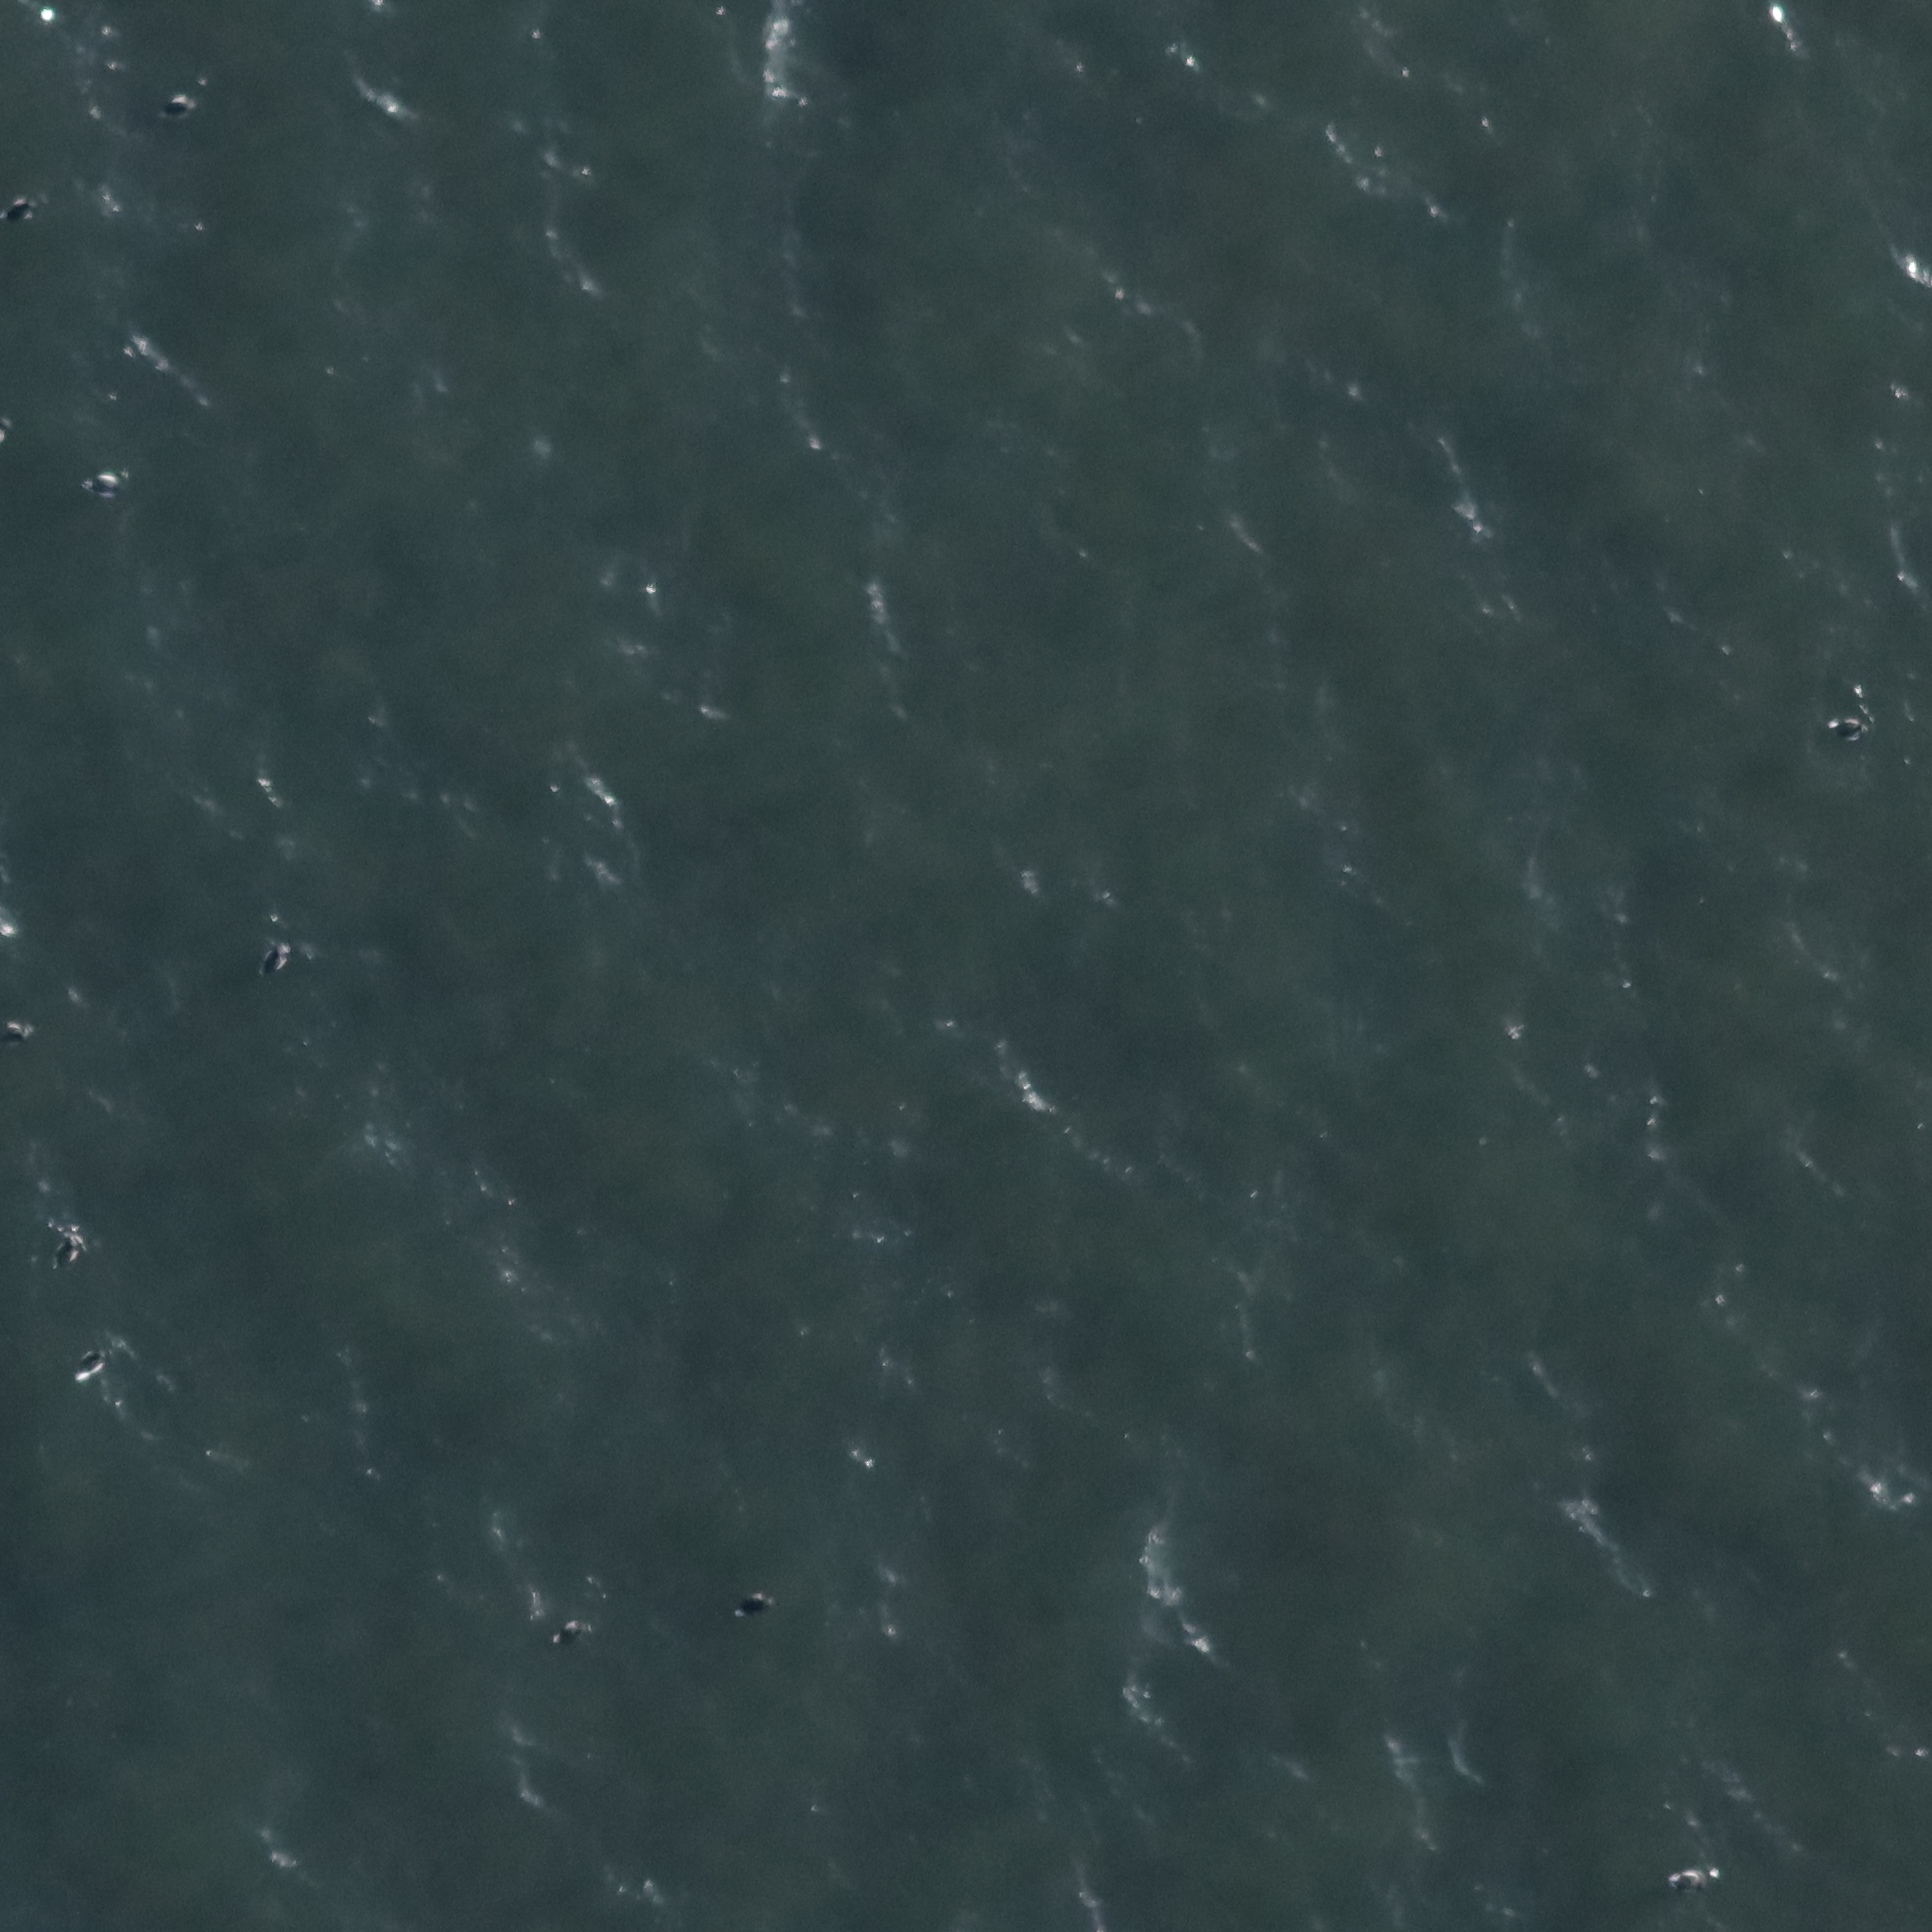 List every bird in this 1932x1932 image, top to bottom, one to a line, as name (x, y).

brant (176, 109)
brant (20, 208)
brant (104, 485)
brant (1849, 732)
brant (277, 962)
brant (13, 1038)
brant (69, 1254)
brant (90, 1365)
brant (756, 1608)
brant (572, 1633)
brant (1693, 1879)